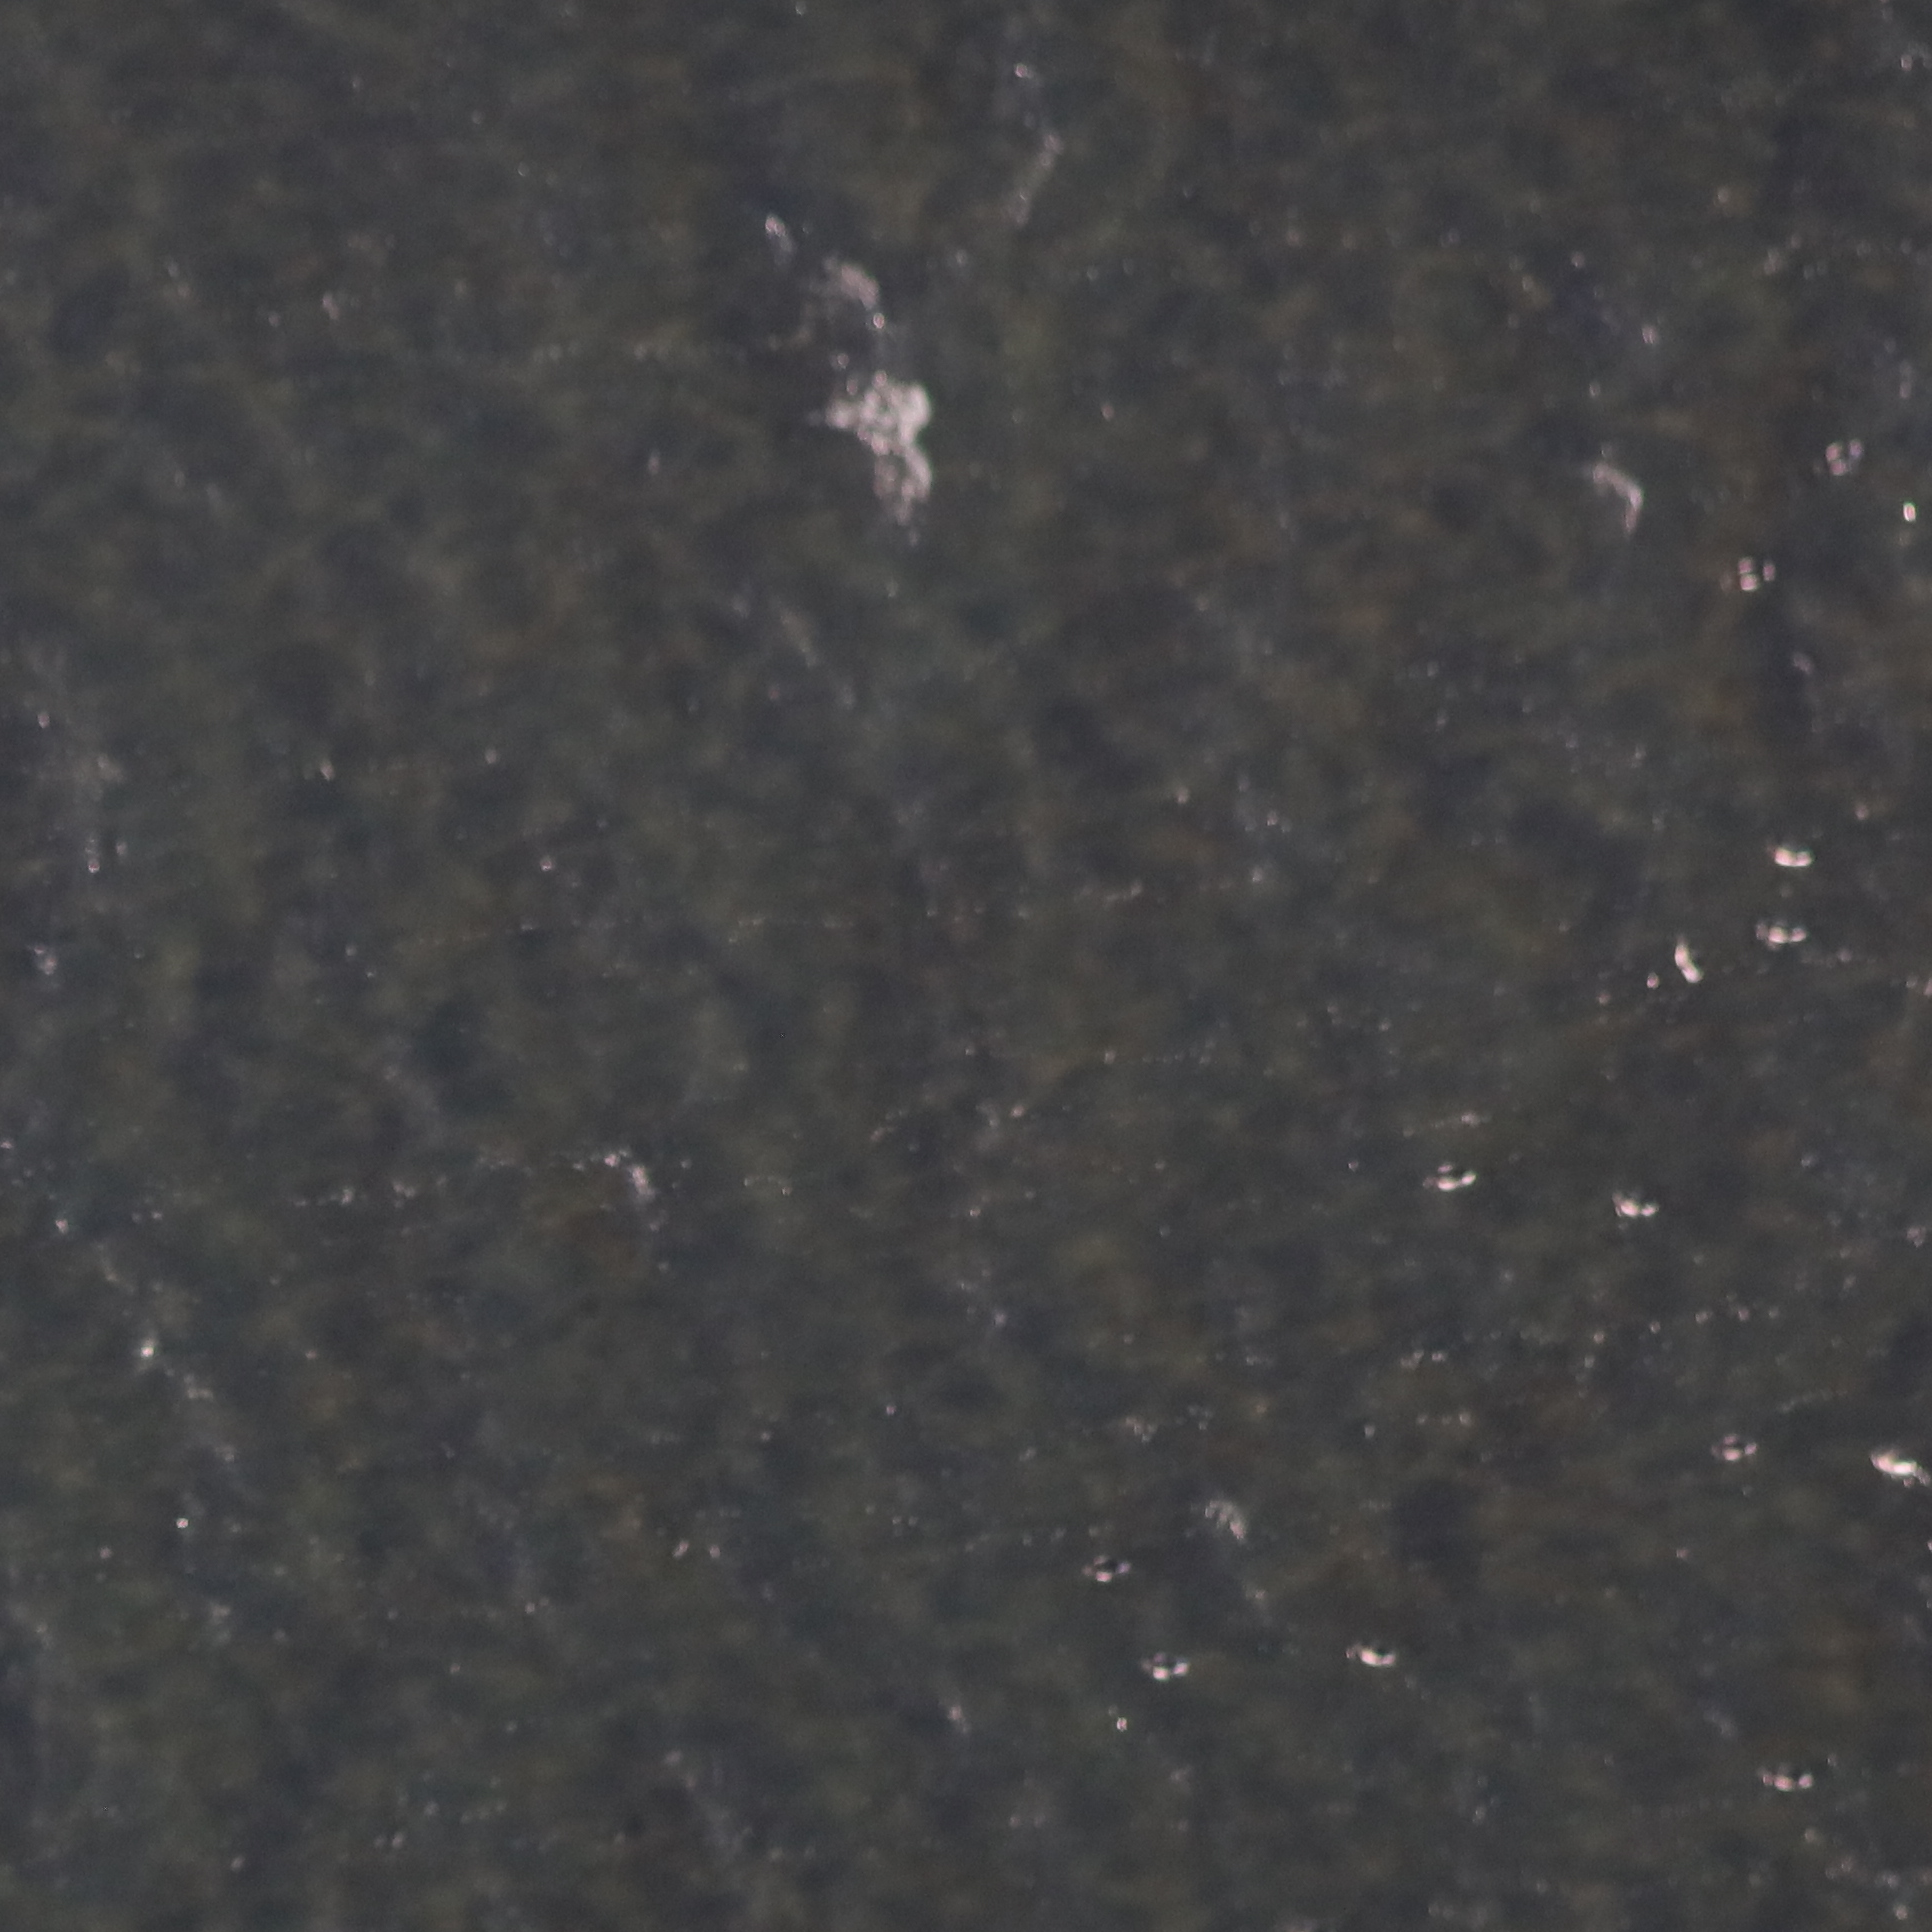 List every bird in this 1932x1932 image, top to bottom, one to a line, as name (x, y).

brant (1842, 457)
brant (1752, 574)
brant (1792, 853)
brant (1783, 930)
brant (1690, 956)
brant (1450, 1177)
brant (1635, 1203)
brant (1732, 1449)
brant (1893, 1459)
brant (1110, 1566)
brant (1376, 1655)
brant (1165, 1667)
brant (1784, 1777)